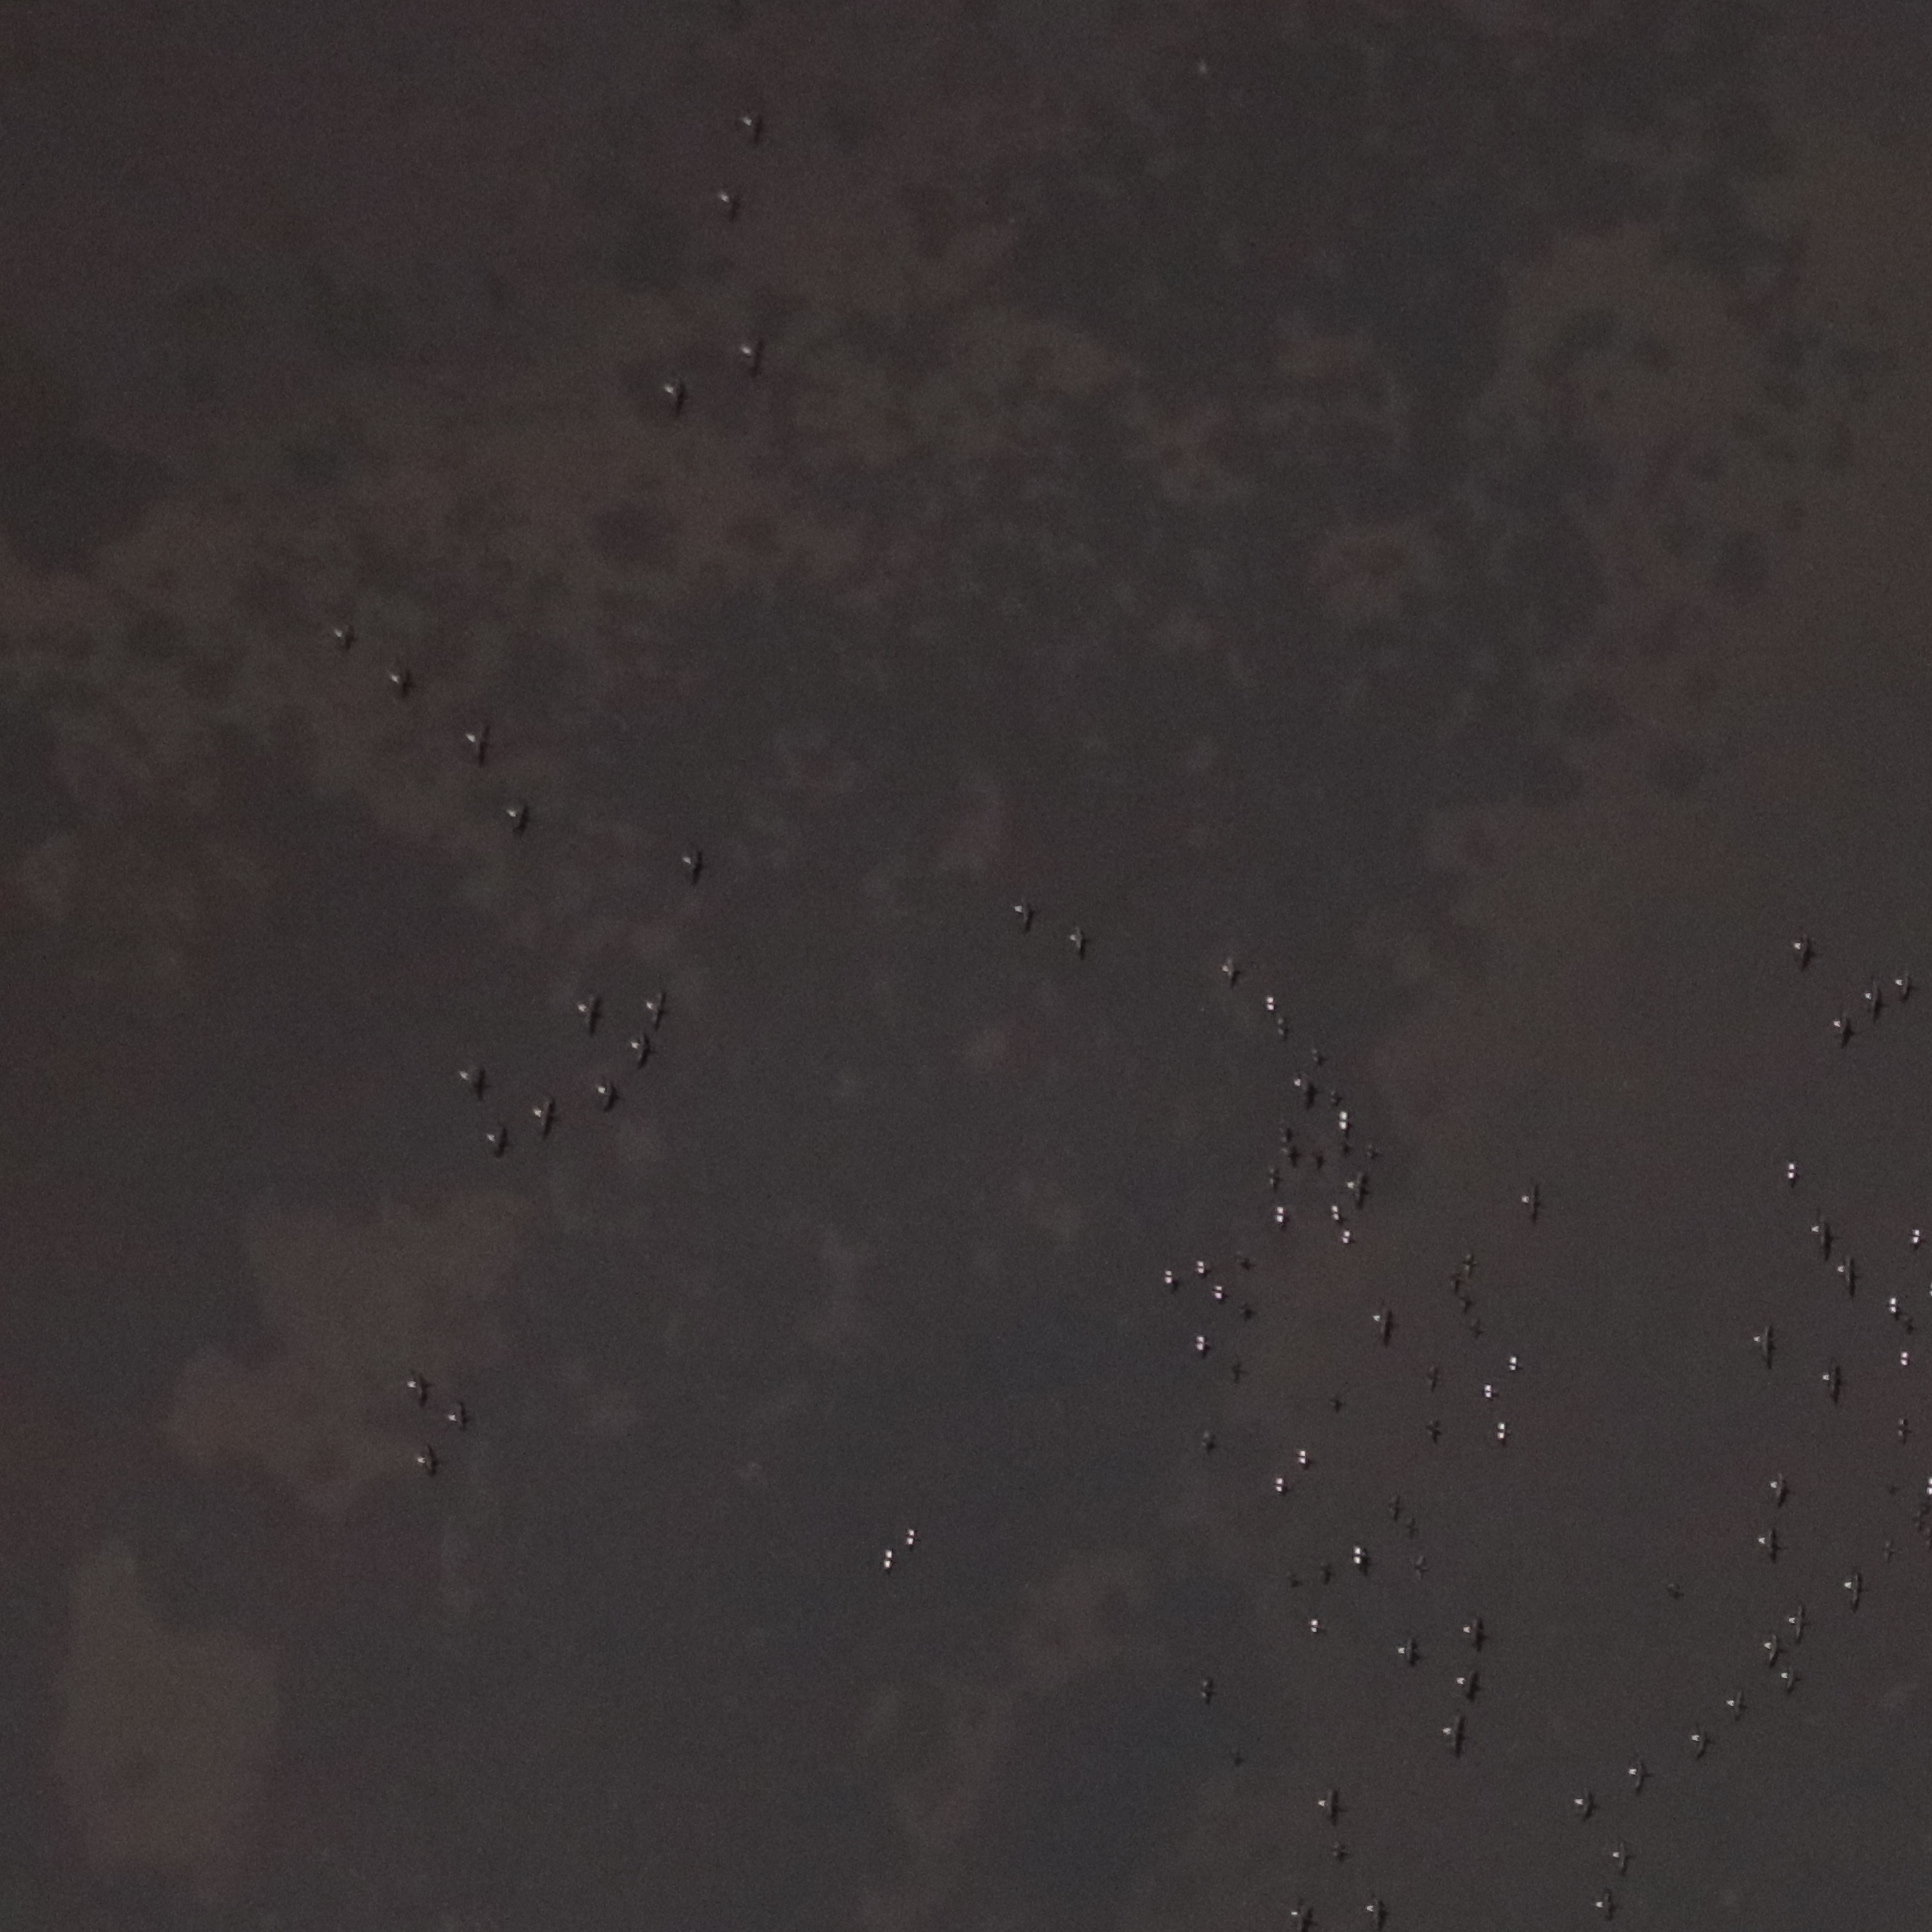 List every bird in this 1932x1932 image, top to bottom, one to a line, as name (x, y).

brant (748, 128)
brant (727, 200)
brant (747, 352)
brant (678, 387)
brant (339, 637)
brant (402, 687)
brant (479, 748)
brant (520, 818)
brant (697, 864)
brant (1023, 910)
brant (1094, 933)
brant (1805, 952)
brant (1223, 973)
brant (1908, 979)
other bird (1267, 995)
brant (1867, 999)
brant (666, 1000)
brant (592, 1011)
brant (1847, 1025)
other bird (1285, 1027)
other bird (1323, 1053)
brant (651, 1055)
brant (475, 1078)
brant (1305, 1082)
other bird (1334, 1093)
brant (609, 1095)
brant (544, 1106)
other bird (1344, 1119)
other bird (1285, 1137)
brant (498, 1140)
other bird (1371, 1148)
other bird (1275, 1166)
other bird (1794, 1175)
brant (1354, 1178)
brant (1533, 1205)
other bird (1331, 1213)
other bird (1281, 1217)
other bird (1918, 1232)
other bird (1347, 1236)
brant (1822, 1237)
other bird (1468, 1260)
other bird (1200, 1266)
brant (1849, 1274)
other bird (1167, 1277)
other bird (1454, 1279)
other bird (1219, 1295)
other bird (1465, 1304)
other bird (1890, 1311)
brant (1383, 1325)
other bird (1477, 1329)
other bird (1912, 1331)
brant (1767, 1333)
other bird (1212, 1346)
other bird (1903, 1362)
other bird (1515, 1364)
other bird (1430, 1374)
brant (420, 1377)
brant (1833, 1384)
other bird (1483, 1390)
other bird (1333, 1407)
brant (459, 1414)
other bird (1432, 1432)
other bird (1503, 1435)
other bird (1903, 1436)
other bird (1206, 1441)
other bird (1308, 1459)
brant (428, 1464)
brant (1781, 1481)
other bird (1928, 1484)
other bird (1280, 1486)
other bird (1392, 1504)
other bird (1413, 1519)
other bird (1917, 1519)
other bird (913, 1536)
brant (1767, 1542)
other bird (1930, 1545)
other bird (1883, 1548)
other bird (1358, 1552)
other bird (890, 1560)
other bird (1325, 1568)
other bird (1417, 1568)
other bird (1290, 1570)
other bird (1675, 1588)
brant (1862, 1592)
brant (1803, 1618)
other bird (1315, 1629)
brant (1476, 1635)
brant (1770, 1647)
brant (1410, 1648)
brant (1790, 1678)
brant (1469, 1685)
other bird (1204, 1693)
brant (1737, 1708)
brant (1453, 1728)
brant (1701, 1745)
brant (1638, 1775)
brant (1334, 1801)
brant (1585, 1804)
other bird (1349, 1846)
brant (1626, 1858)
brant (1606, 1900)
brant (1375, 1910)
brant (1303, 1920)